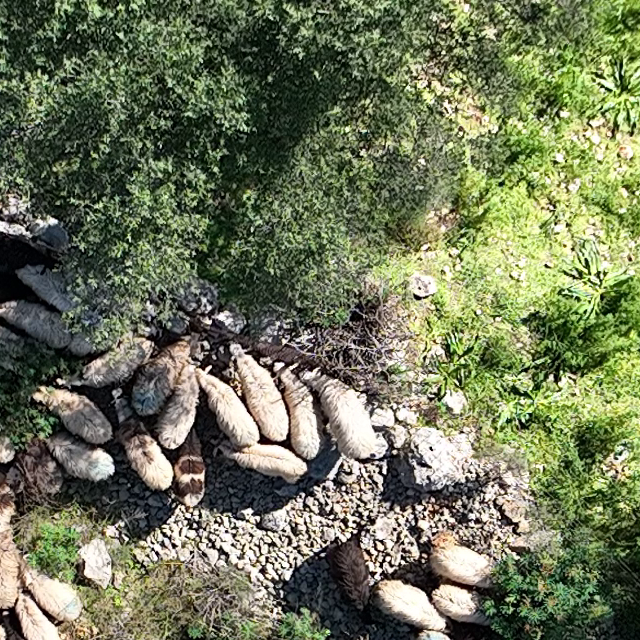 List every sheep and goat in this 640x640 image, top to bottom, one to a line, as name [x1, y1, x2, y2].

sheep [0, 229, 60, 270]
sheep [16, 265, 89, 315]
sheep [60, 267, 158, 321]
sheep [0, 301, 72, 347]
sheep [0, 307, 48, 351]
sheep [69, 324, 160, 357]
sheep [67, 333, 155, 388]
sheep [133, 335, 192, 415]
sheep [227, 342, 290, 441]
sheep [0, 349, 23, 390]
sheep [158, 353, 201, 448]
sheep [269, 360, 319, 461]
sheep [195, 367, 261, 446]
sheep [298, 368, 380, 459]
sheep [33, 385, 112, 446]
sheep [113, 389, 173, 492]
sheep [175, 424, 205, 509]
sheep [0, 425, 15, 463]
sheep [41, 430, 115, 481]
sheep [210, 435, 308, 486]
sheep [30, 439, 61, 491]
sheep [0, 469, 16, 558]
sheep [0, 531, 22, 610]
sheep [431, 533, 505, 591]
sheep [327, 536, 374, 624]
sheep [20, 566, 82, 622]
sheep [374, 579, 451, 633]
sheep [431, 583, 514, 639]
sheep [16, 589, 68, 639]
sheep [2, 610, 51, 639]
sheep [0, 624, 20, 639]
sheep [453, 624, 515, 639]
sheep [417, 629, 490, 639]